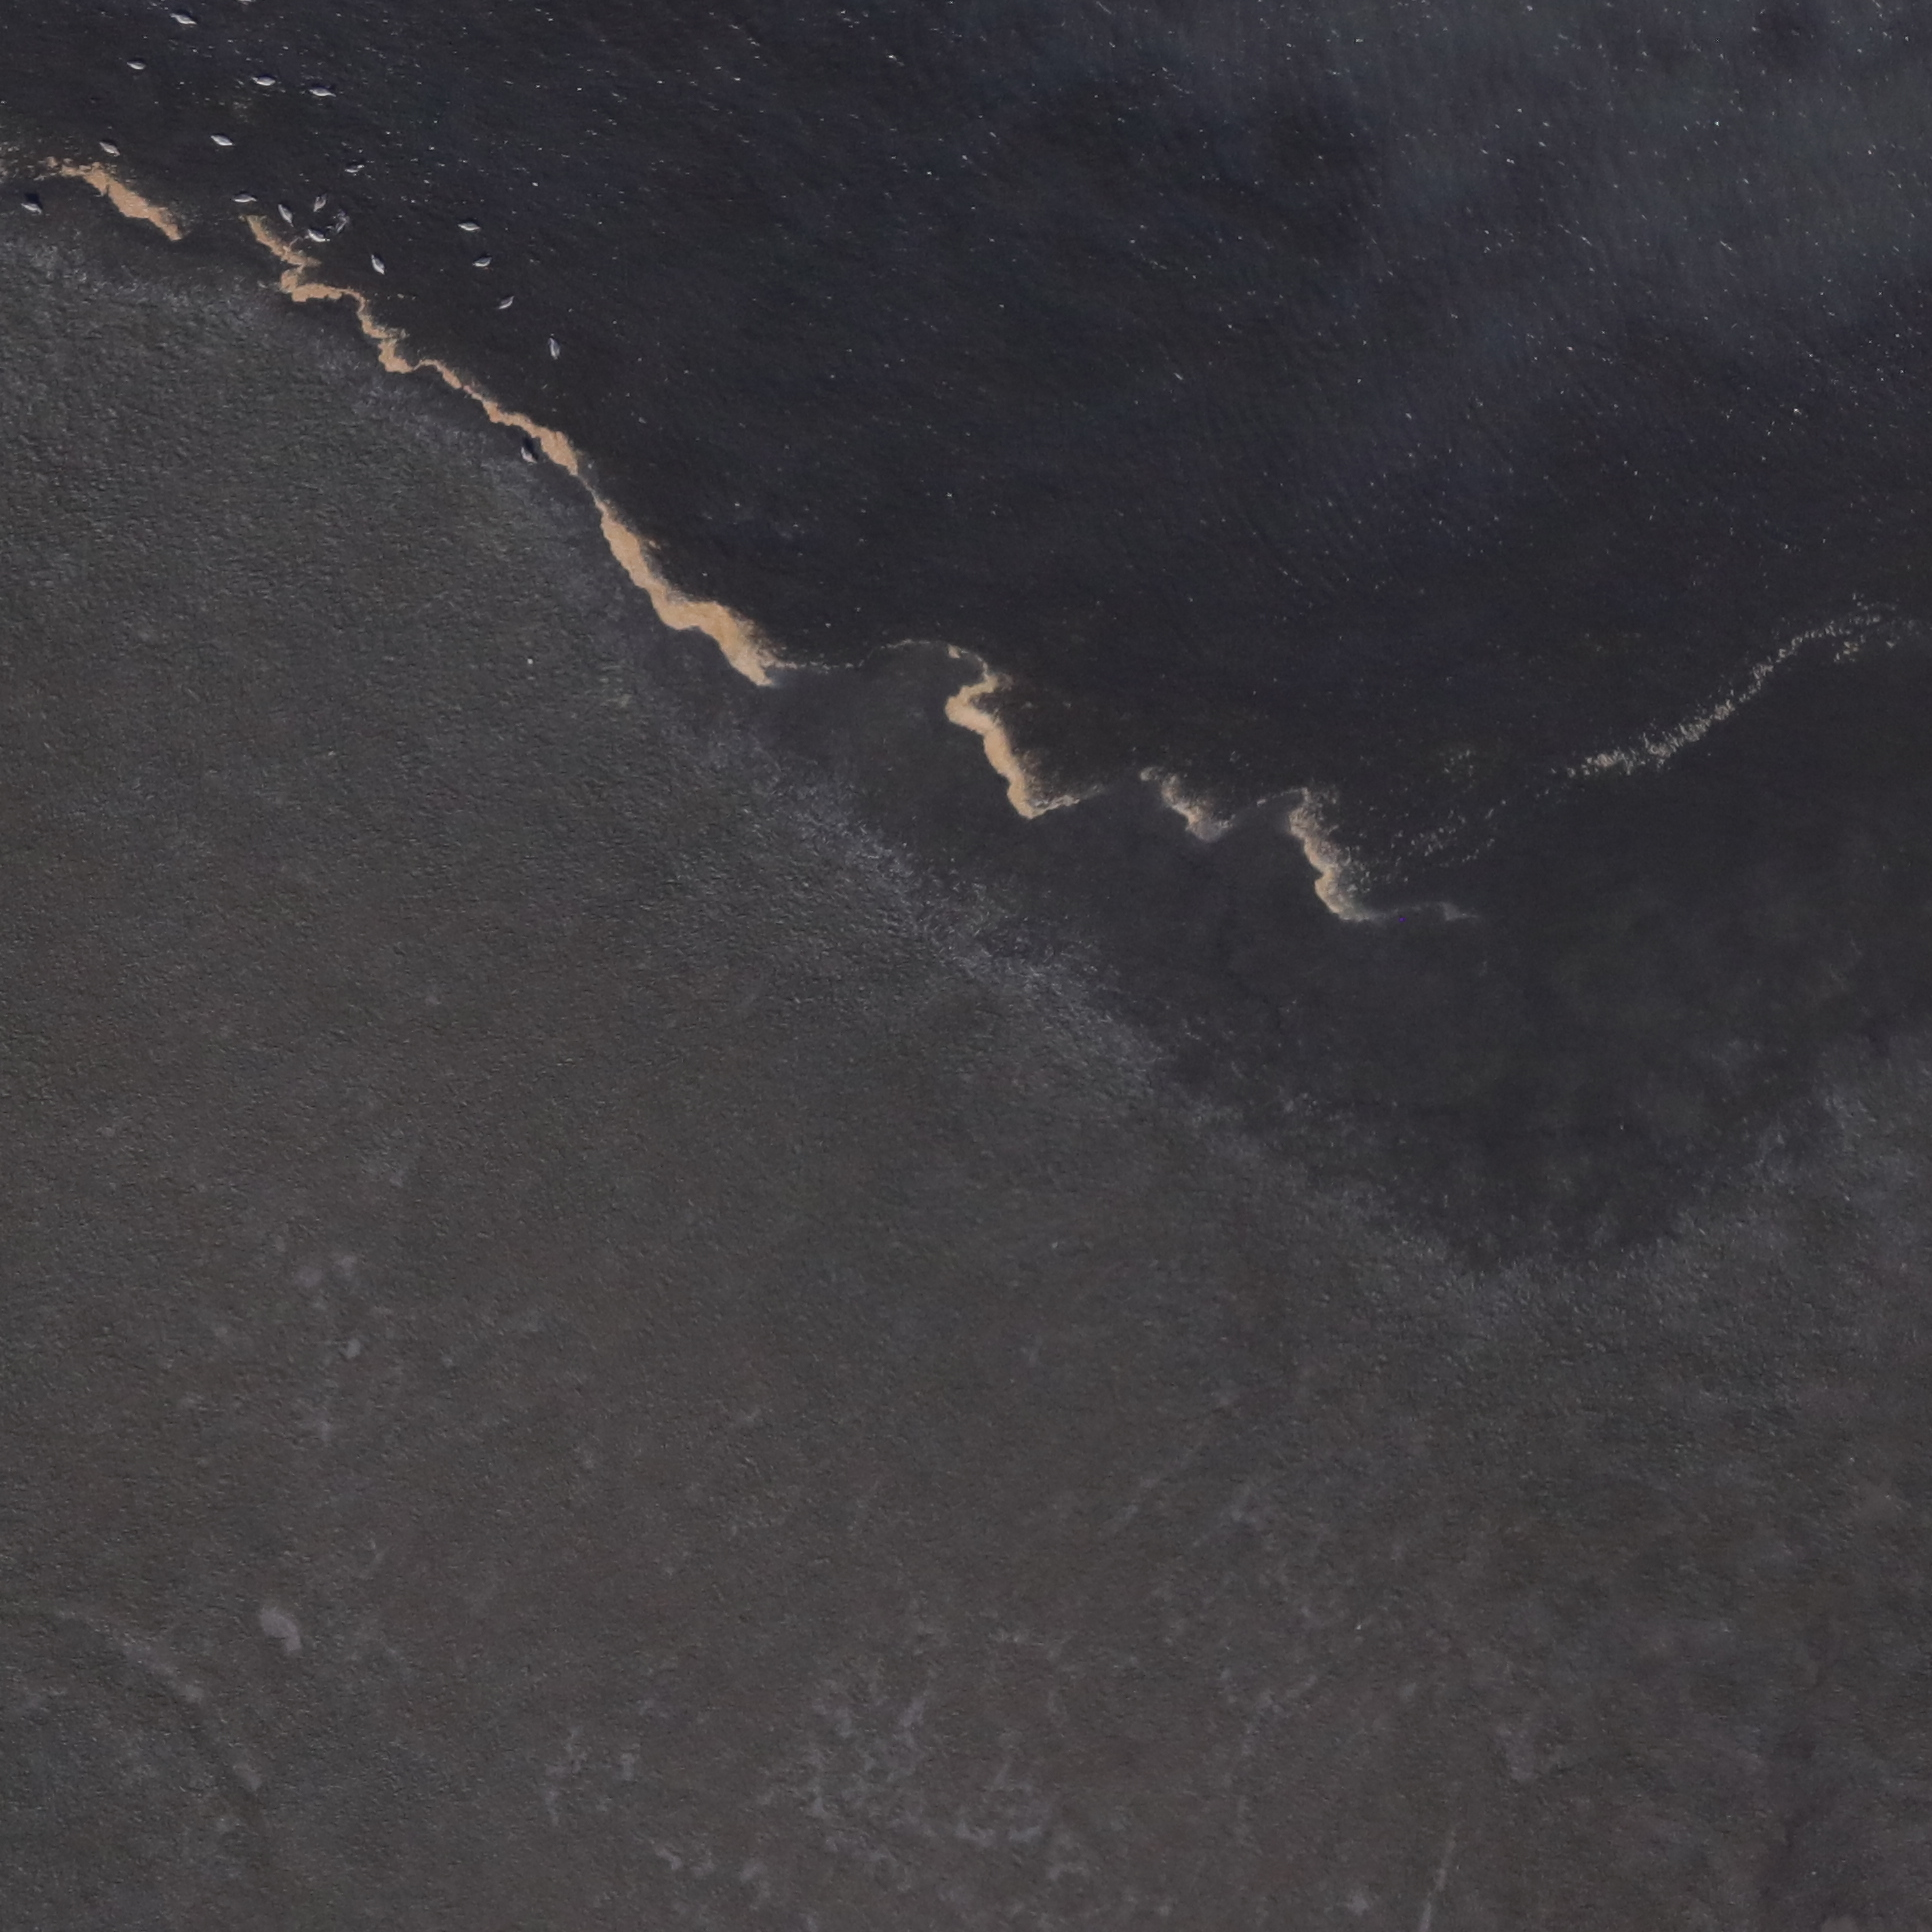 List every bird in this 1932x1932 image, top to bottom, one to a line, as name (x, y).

other bird (185, 23)
other bird (140, 70)
other bird (269, 80)
other bird (326, 99)
other bird (218, 135)
other bird (114, 153)
other bird (359, 166)
other bird (239, 194)
other bird (315, 201)
other bird (32, 204)
other bird (288, 206)
other bird (347, 222)
other bird (469, 225)
other bird (318, 232)
other bird (381, 265)
other bird (483, 265)
other bird (509, 308)
other bird (554, 347)
other bird (529, 450)